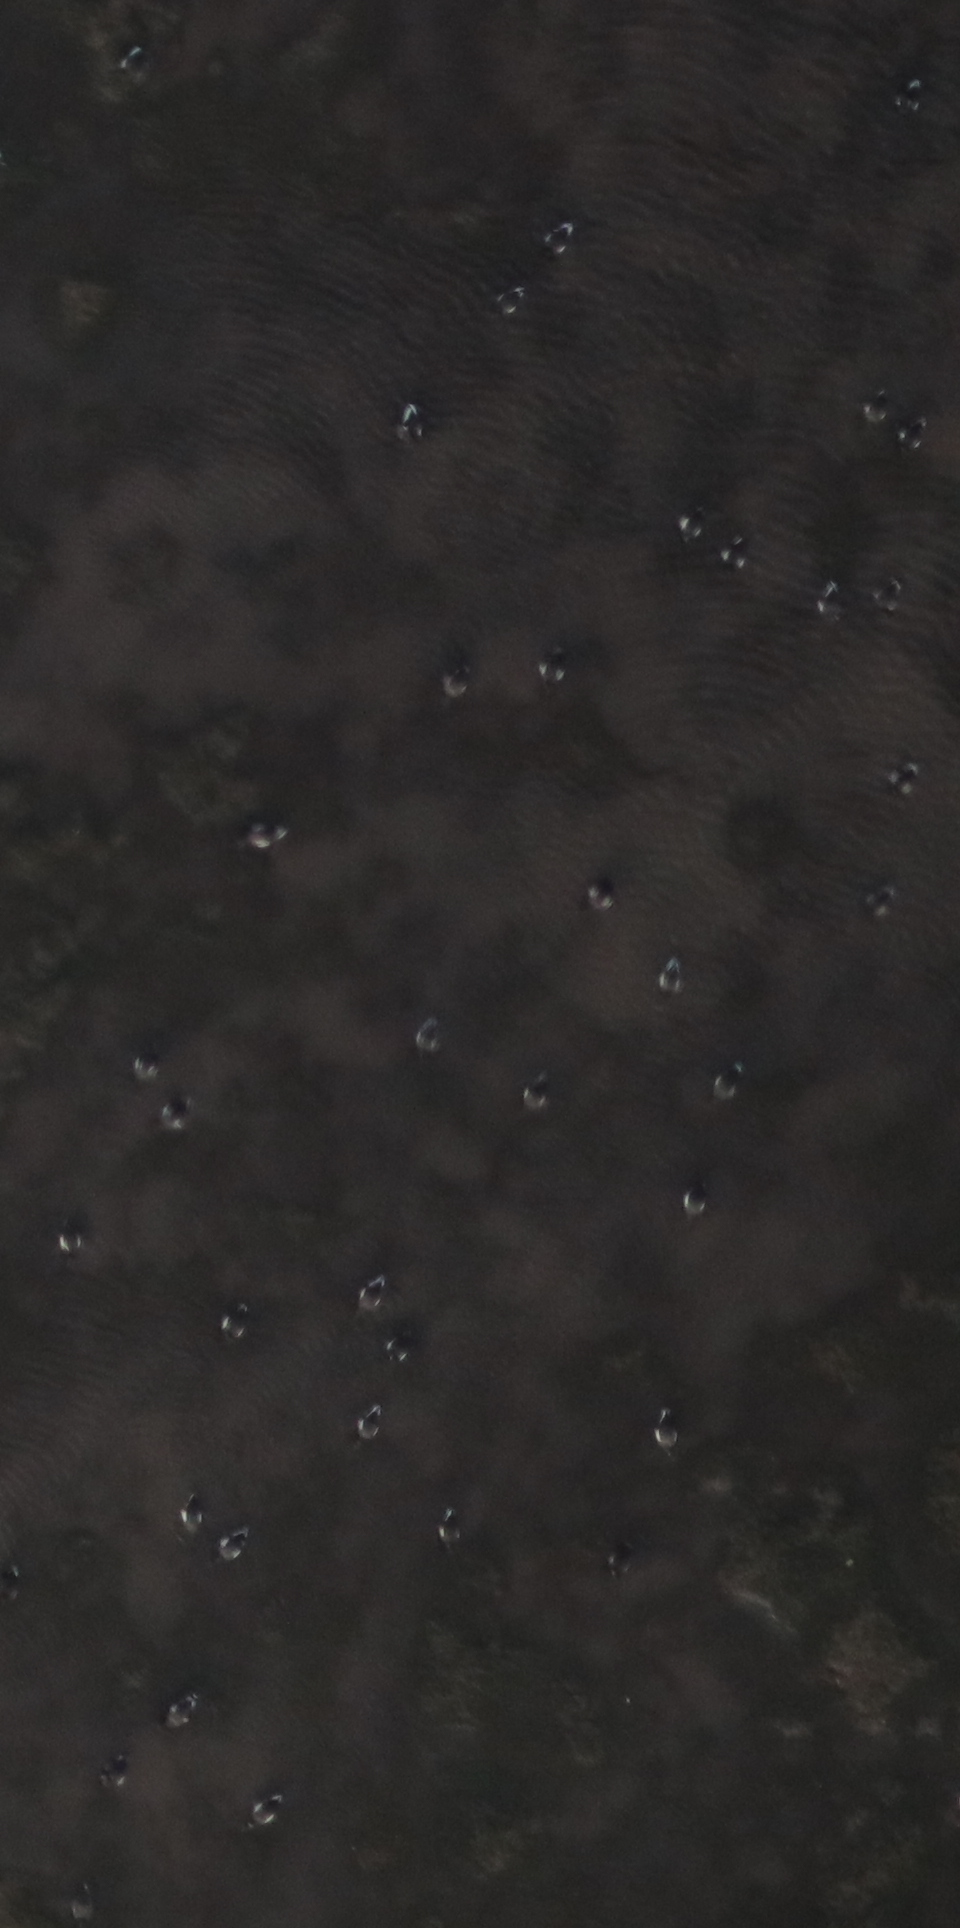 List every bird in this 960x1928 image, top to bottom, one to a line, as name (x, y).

brant (131, 67)
brant (916, 96)
brant (558, 241)
brant (513, 301)
brant (873, 405)
brant (413, 425)
brant (919, 440)
brant (694, 536)
brant (741, 556)
brant (897, 581)
brant (833, 593)
brant (556, 670)
brant (460, 683)
brant (898, 780)
brant (262, 840)
brant (605, 893)
brant (884, 905)
brant (672, 980)
brant (435, 1038)
brant (149, 1060)
brant (730, 1085)
brant (537, 1095)
brant (179, 1118)
brant (687, 1198)
brant (75, 1236)
brant (371, 1297)
brant (238, 1333)
brant (390, 1353)
brant (369, 1425)
brant (676, 1435)
brant (193, 1513)
brant (449, 1529)
brant (233, 1545)
brant (613, 1550)
brant (179, 1716)
brant (265, 1814)
brant (85, 1900)